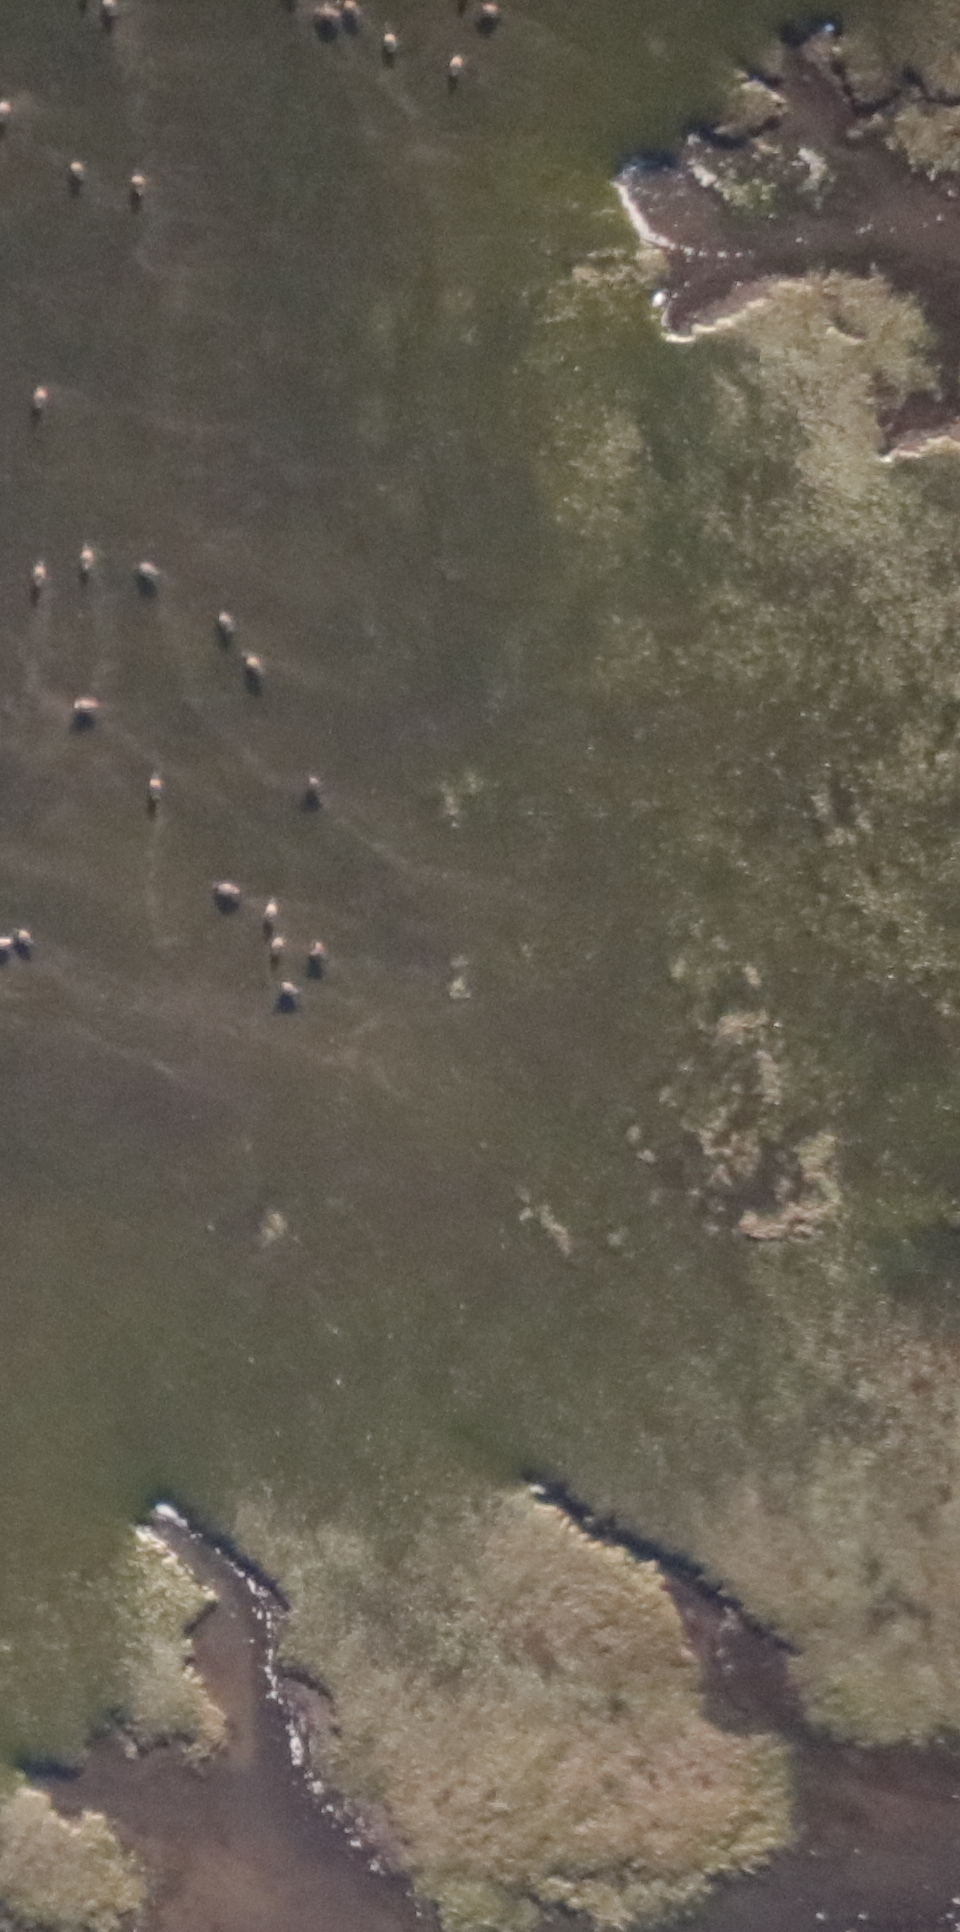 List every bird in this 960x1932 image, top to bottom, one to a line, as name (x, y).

Canada goose (353, 7)
Canada goose (112, 9)
Canada goose (488, 9)
Canada goose (325, 14)
Canada goose (397, 47)
Canada goose (457, 68)
Canada goose (1, 111)
Canada goose (81, 173)
Canada goose (143, 189)
Canada goose (46, 398)
Canada goose (83, 562)
Canada goose (148, 577)
Canada goose (37, 578)
Canada goose (226, 630)
Canada goose (256, 669)
Canada goose (86, 703)
Canada goose (150, 790)
Canada goose (319, 791)
Canada goose (223, 887)
Canada goose (266, 912)
Canada goose (30, 940)
Canada goose (275, 946)
Canada goose (4, 948)
Canada goose (321, 951)
Canada goose (291, 987)